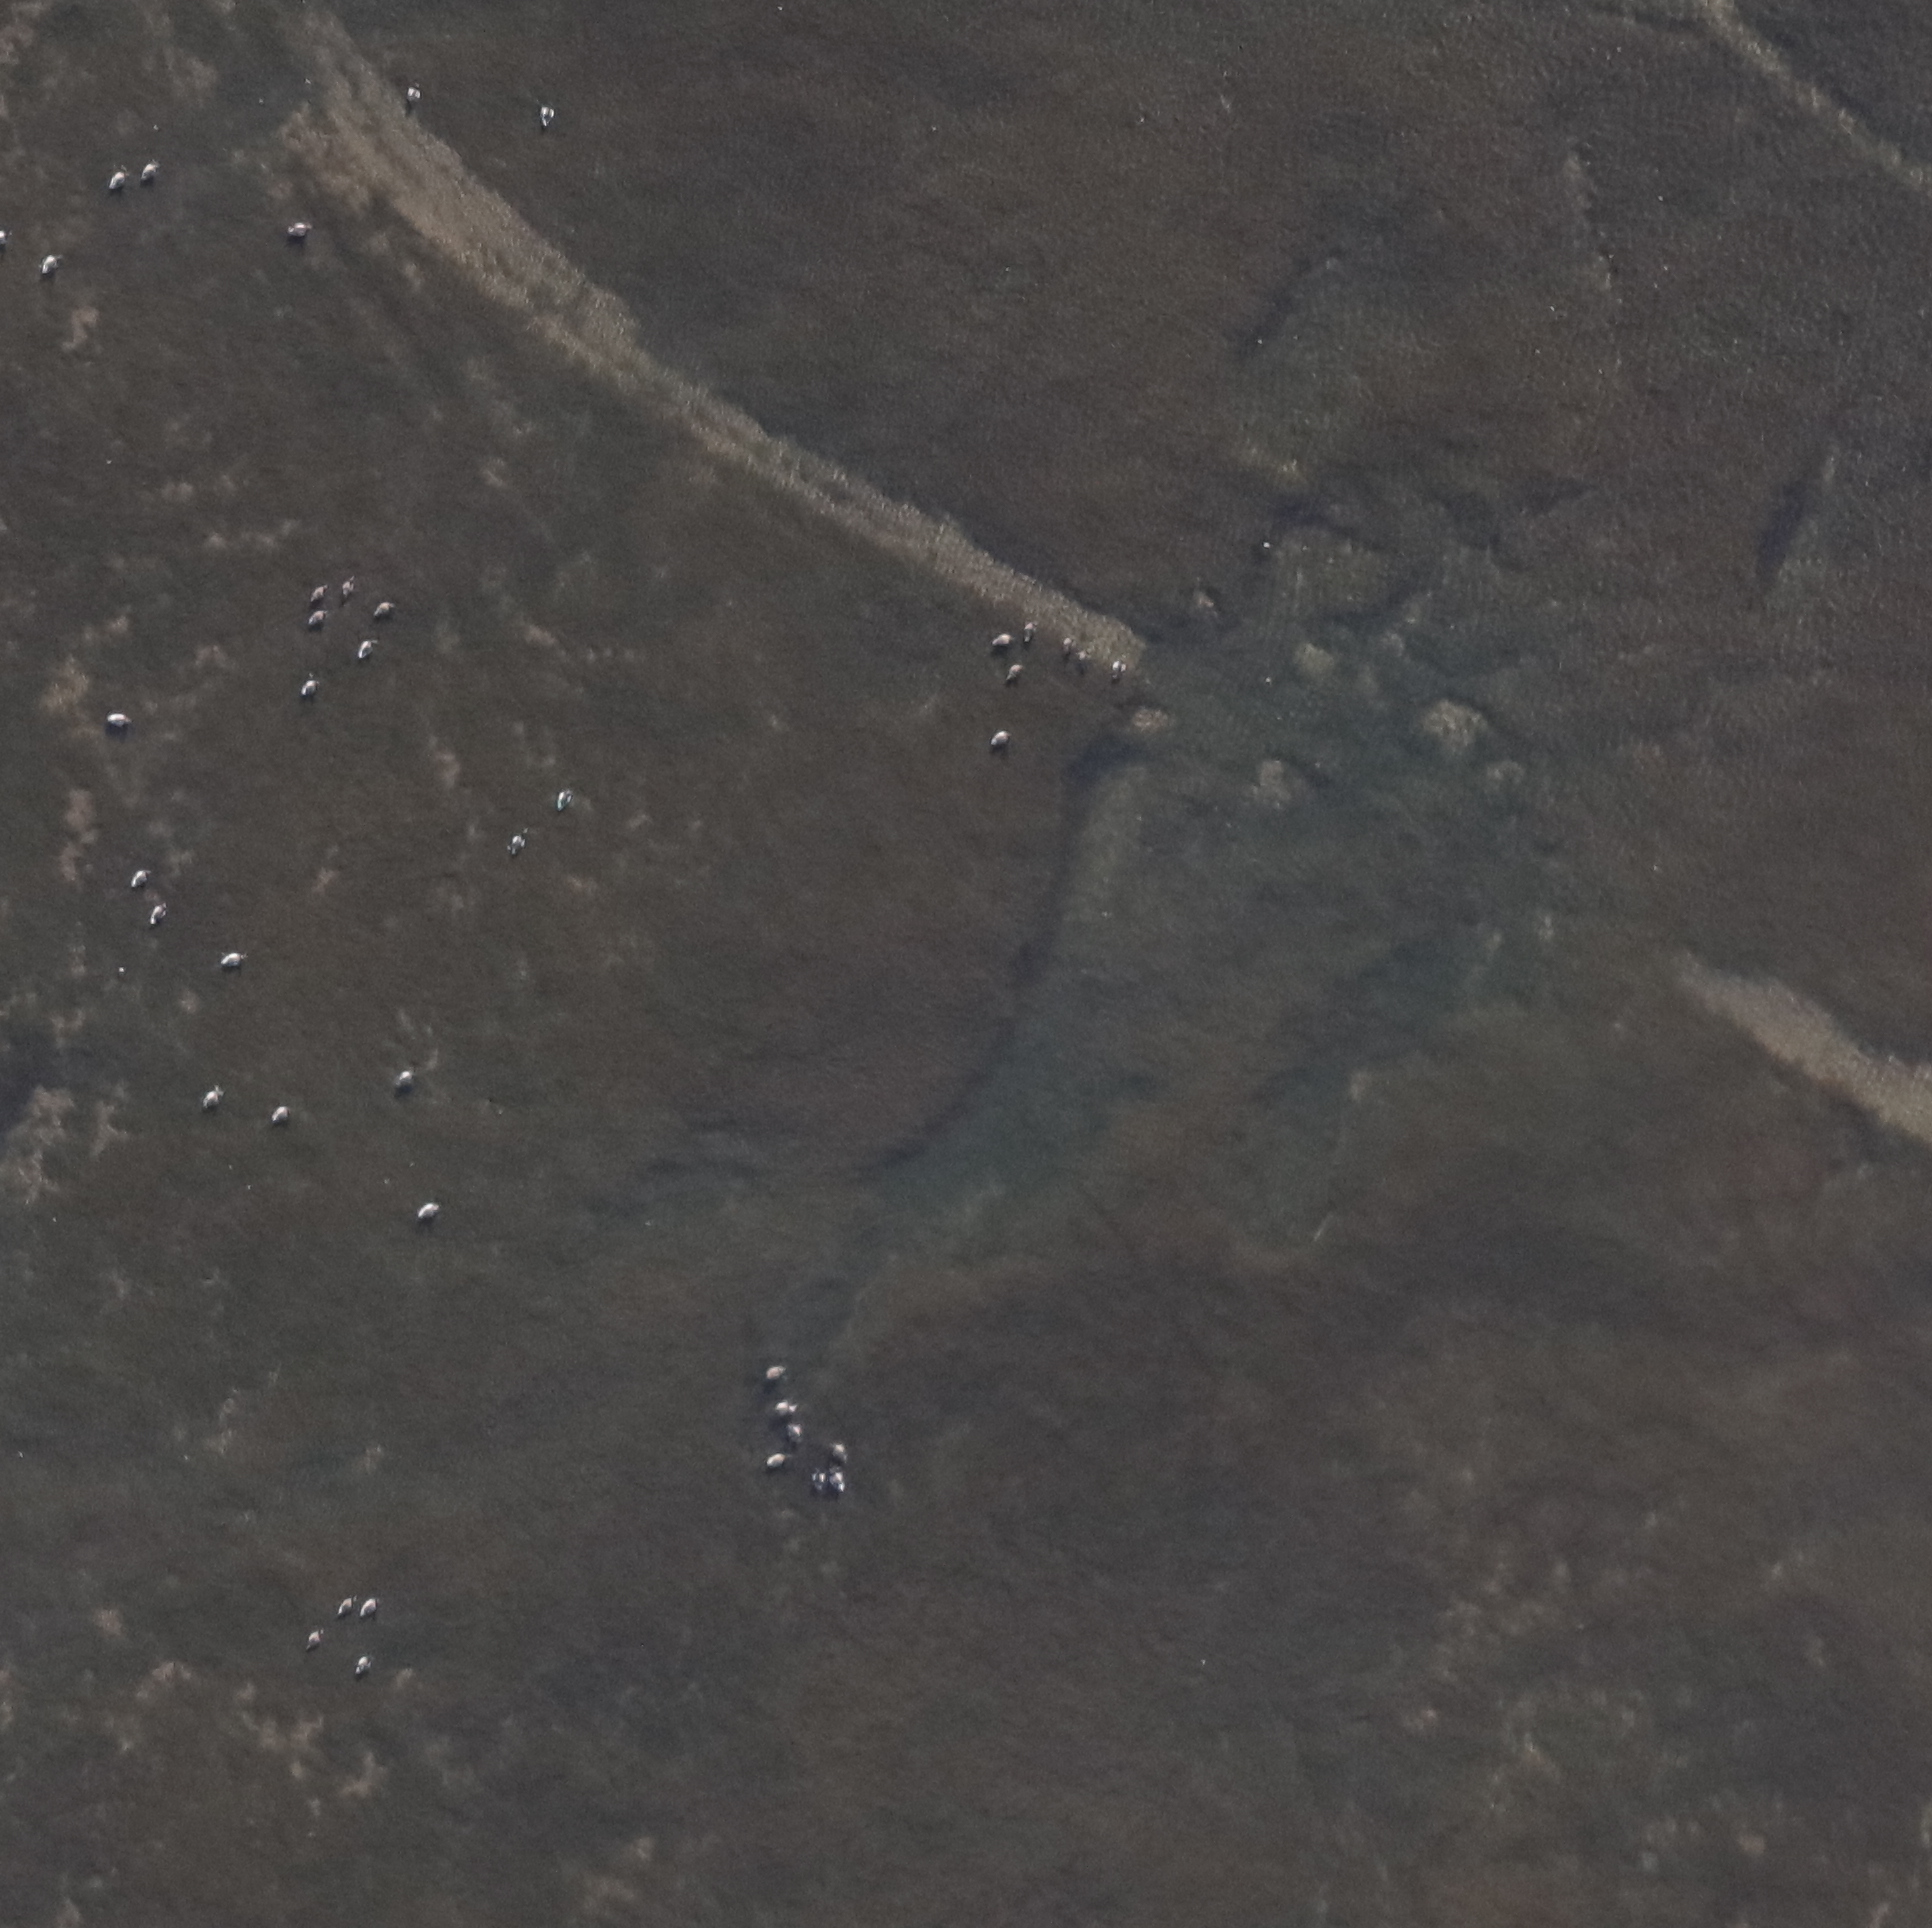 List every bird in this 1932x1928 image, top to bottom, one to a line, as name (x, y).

brant (415, 95)
brant (544, 113)
brant (144, 168)
brant (116, 176)
brant (300, 231)
brant (0, 234)
brant (47, 266)
brant (344, 591)
brant (312, 594)
brant (385, 617)
brant (313, 622)
brant (1032, 632)
brant (1002, 638)
brant (1069, 651)
brant (371, 653)
brant (1084, 659)
brant (1114, 676)
brant (1017, 677)
brant (309, 688)
brant (120, 720)
brant (1004, 736)
brant (559, 799)
brant (520, 842)
brant (140, 883)
brant (161, 920)
brant (237, 958)
brant (405, 1076)
brant (206, 1098)
brant (282, 1115)
brant (431, 1213)
brant (777, 1371)
brant (786, 1408)
brant (793, 1435)
brant (838, 1455)
brant (774, 1462)
brant (836, 1482)
brant (817, 1483)
brant (345, 1607)
brant (365, 1607)
brant (312, 1639)
brant (362, 1664)